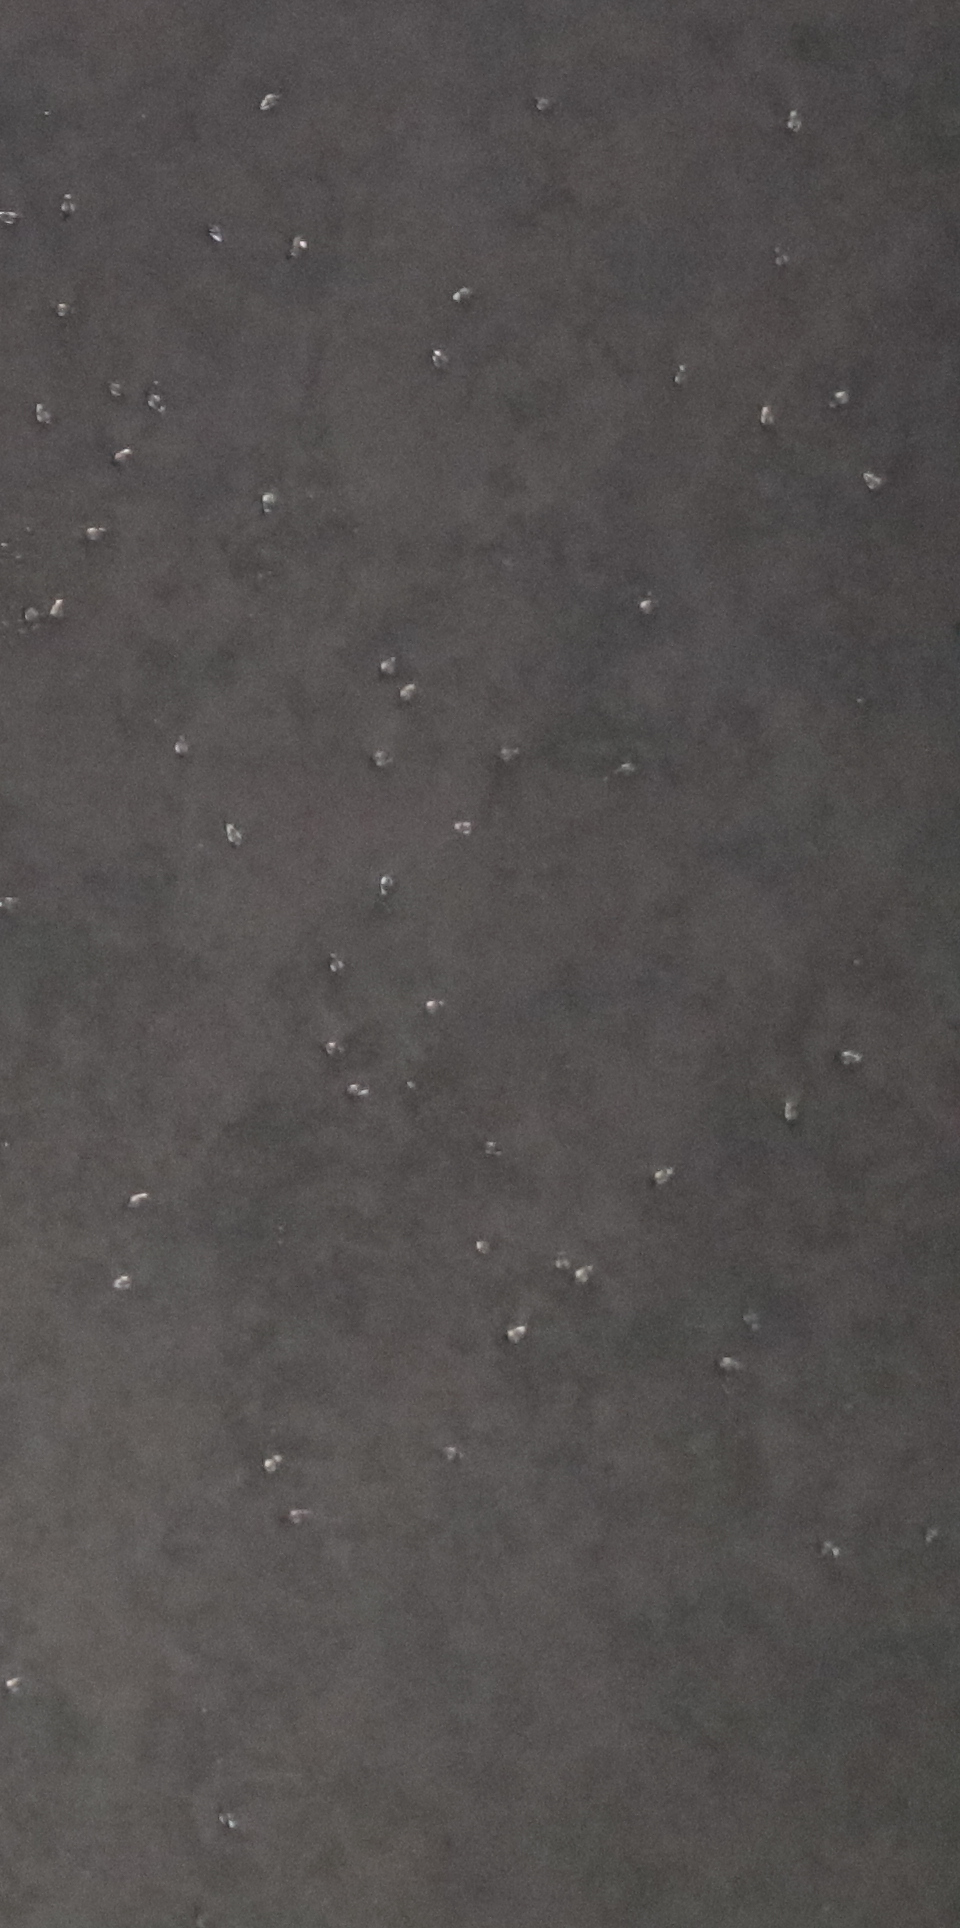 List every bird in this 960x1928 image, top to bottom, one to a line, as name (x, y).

brant (271, 100)
brant (549, 104)
brant (793, 119)
brant (68, 207)
brant (8, 217)
brant (211, 232)
brant (301, 247)
brant (780, 262)
brant (464, 302)
brant (63, 310)
brant (438, 366)
brant (675, 377)
brant (116, 389)
brant (840, 398)
brant (155, 401)
brant (767, 409)
brant (43, 415)
brant (119, 462)
brant (872, 482)
brant (268, 502)
brant (95, 533)
brant (60, 606)
brant (645, 606)
brant (34, 624)
brant (385, 660)
brant (407, 696)
brant (181, 747)
brant (510, 756)
brant (381, 758)
brant (629, 769)
brant (463, 827)
brant (234, 836)
brant (386, 883)
brant (8, 899)
brant (337, 965)
brant (437, 1008)
brant (333, 1049)
brant (848, 1058)
brant (360, 1088)
brant (789, 1112)
brant (499, 1142)
brant (662, 1176)
brant (133, 1205)
brant (483, 1246)
brant (561, 1263)
brant (583, 1275)
brant (125, 1281)
brant (752, 1331)
brant (516, 1335)
brant (728, 1365)
brant (451, 1453)
brant (272, 1464)
brant (297, 1520)
brant (930, 1538)
brant (825, 1541)
brant (12, 1682)
brant (229, 1821)